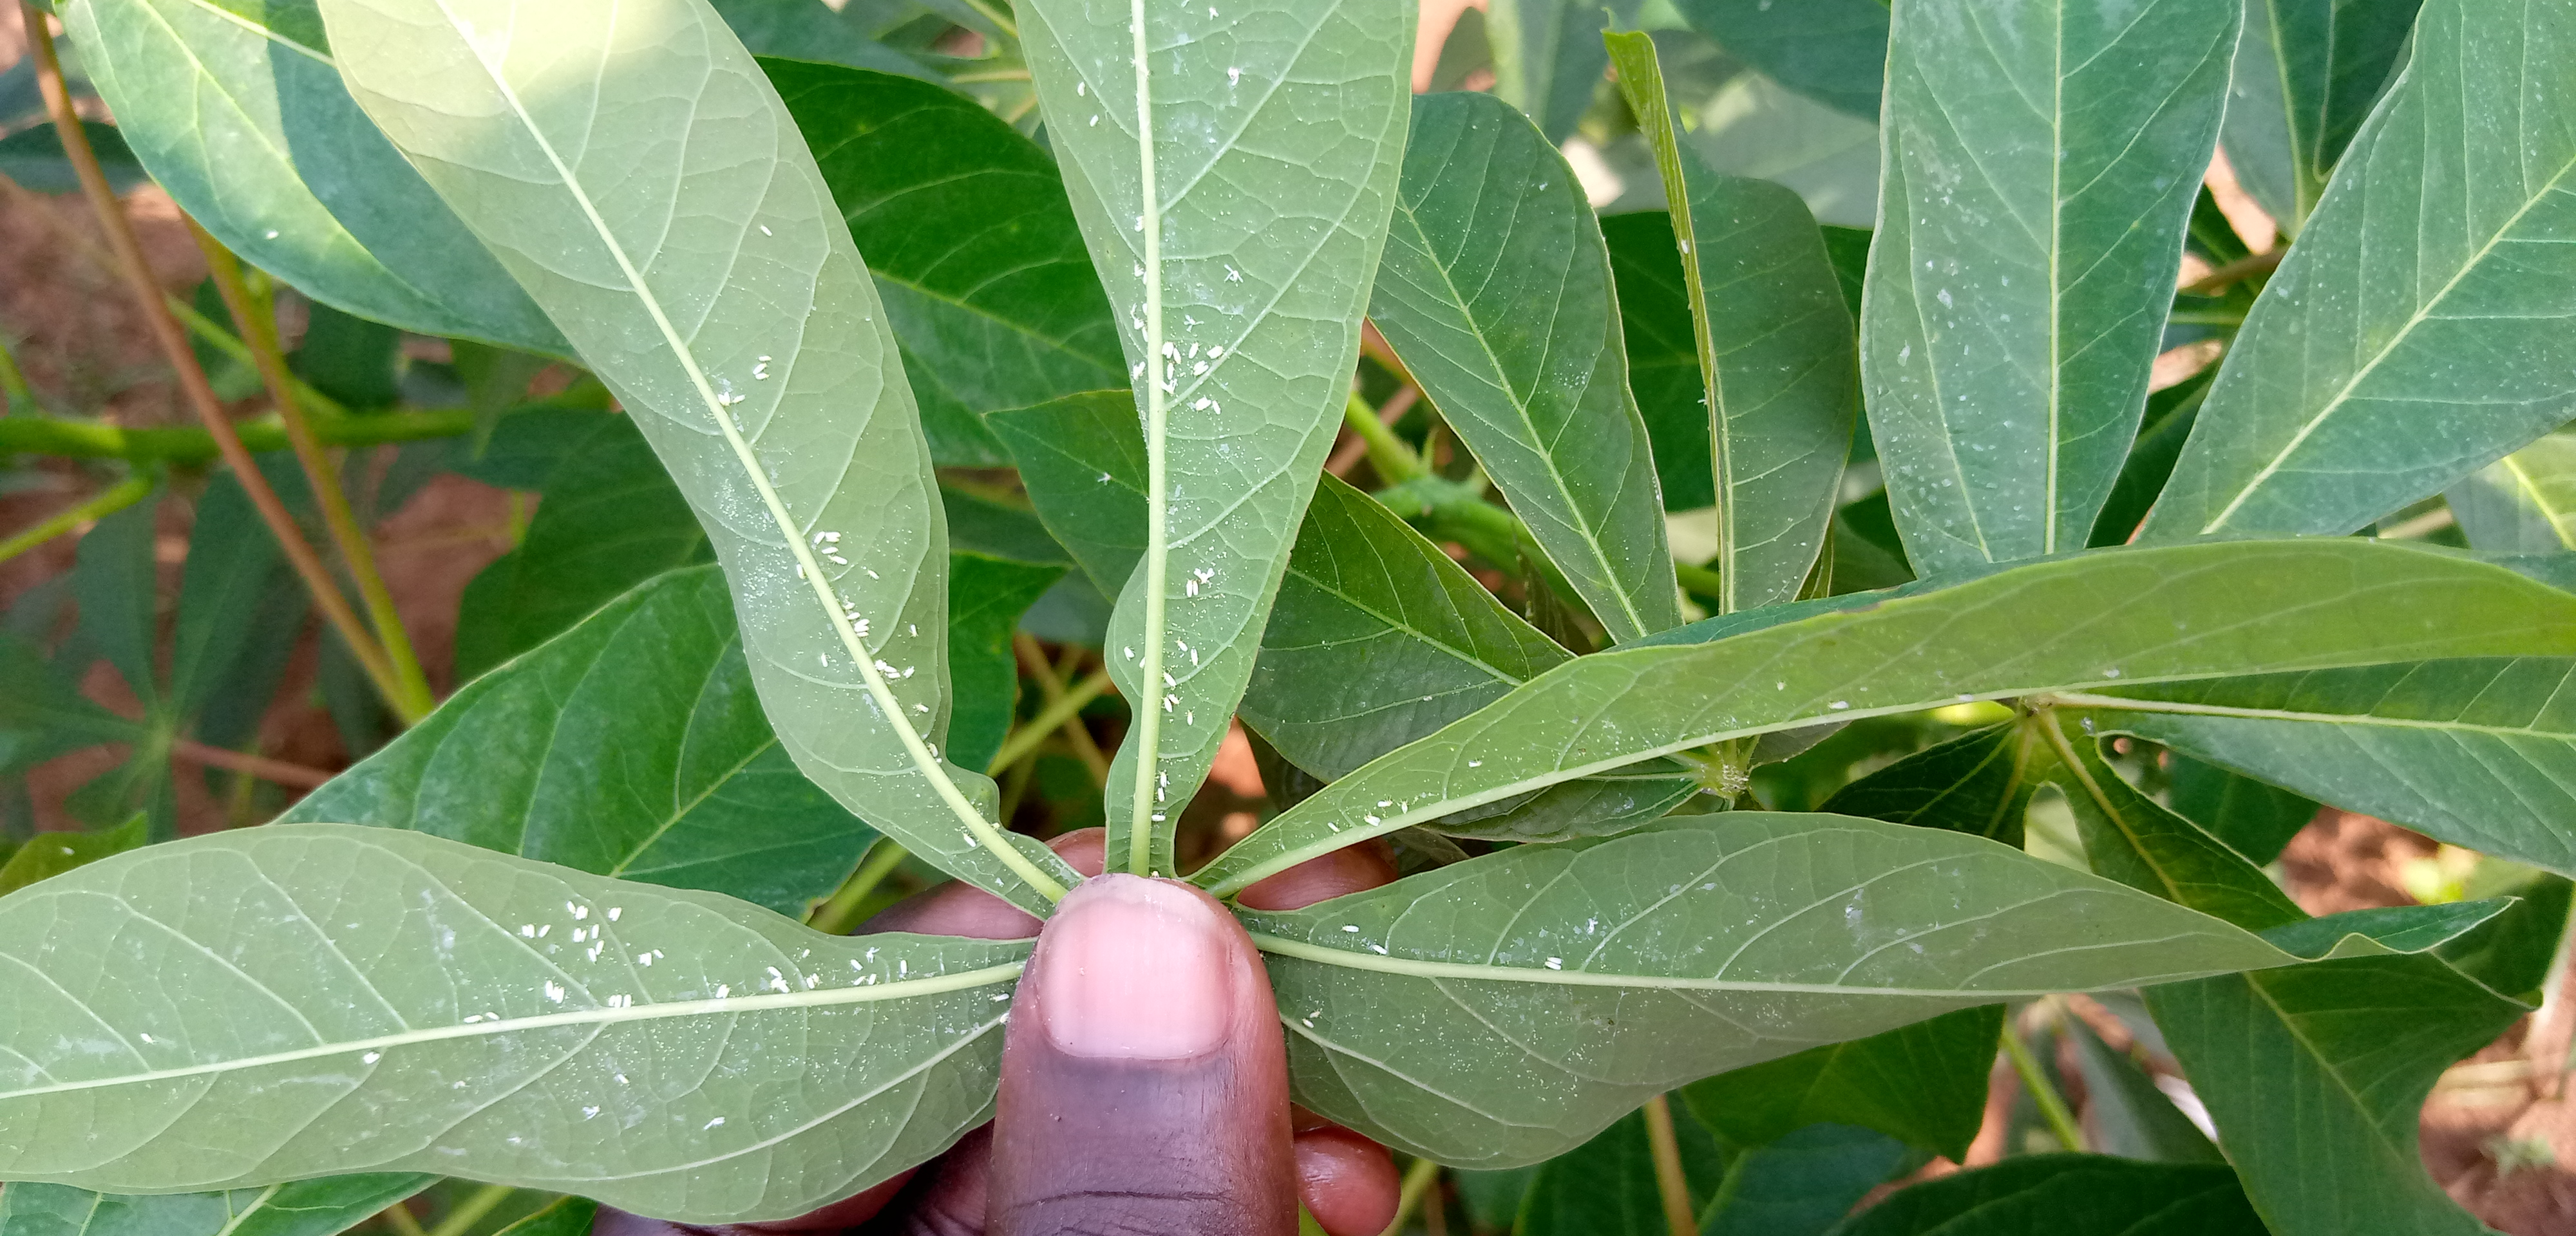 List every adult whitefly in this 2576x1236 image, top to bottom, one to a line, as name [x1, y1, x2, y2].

whitefly [1207, 3, 1220, 23]
whitefly [1226, 65, 1244, 89]
whitefly [1075, 79, 1090, 97]
whitefly [1088, 112, 1101, 128]
whitefly [758, 223, 775, 237]
whitefly [264, 228, 280, 242]
whitefly [1133, 259, 1144, 279]
whitefly [1223, 261, 1245, 288]
whitefly [1141, 301, 1148, 315]
whitefly [1180, 311, 1207, 333]
whitefly [1130, 315, 1144, 330]
whitefly [1141, 328, 1150, 344]
whitefly [1160, 340, 1173, 360]
whitefly [1187, 341, 1202, 359]
whitefly [1204, 342, 1226, 359]
whitefly [756, 354, 773, 362]
whitefly [1191, 359, 1211, 377]
whitefly [1132, 359, 1147, 381]
whitefly [751, 361, 768, 374]
whitefly [1166, 361, 1176, 382]
whitefly [752, 373, 774, 382]
whitefly [1166, 380, 1182, 397]
whitefly [716, 391, 730, 407]
whitefly [730, 393, 746, 405]
whitefly [1193, 394, 1211, 411]
whitefly [1211, 398, 1222, 416]
whitefly [812, 526, 824, 545]
whitefly [824, 530, 842, 543]
whitefly [820, 545, 840, 554]
whitefly [828, 554, 849, 566]
whitefly [795, 561, 806, 580]
whitefly [1193, 567, 1216, 585]
whitefly [867, 568, 881, 581]
whitefly [1184, 577, 1200, 599]
whitefly [840, 600, 856, 610]
whitefly [846, 610, 861, 621]
whitefly [853, 619, 872, 639]
whitefly [909, 622, 920, 640]
whitefly [1175, 637, 1189, 652]
whitefly [1122, 645, 1136, 662]
whitefly [1189, 647, 1200, 666]
whitefly [819, 651, 829, 668]
whitefly [1140, 653, 1146, 671]
whitefly [874, 657, 885, 672]
whitefly [884, 664, 901, 680]
whitefly [902, 664, 918, 679]
whitefly [1162, 670, 1179, 688]
whitefly [1775, 677, 1789, 694]
whitefly [1168, 693, 1184, 704]
whitefly [1162, 695, 1174, 715]
whitefly [1825, 696, 1851, 712]
whitefly [913, 702, 933, 716]
whitefly [1186, 707, 1196, 727]
whitefly [925, 741, 940, 758]
whitefly [1467, 758, 1484, 769]
whitefly [1157, 769, 1169, 787]
whitefly [1155, 785, 1167, 803]
whitefly [1376, 796, 1394, 809]
whitefly [1401, 798, 1410, 814]
whitefly [1363, 811, 1381, 827]
whitefly [1151, 812, 1167, 823]
whitefly [991, 821, 1002, 832]
whitefly [1326, 821, 1340, 834]
whitefly [961, 831, 978, 848]
whitefly [566, 900, 575, 913]
whitefly [574, 904, 590, 920]
whitefly [608, 906, 625, 922]
whitefly [591, 922, 600, 939]
whitefly [520, 922, 536, 938]
whitefly [538, 922, 551, 939]
whitefly [1336, 922, 1360, 934]
whitefly [573, 925, 587, 944]
whitefly [595, 939, 605, 957]
whitefly [1372, 941, 1389, 956]
whitefly [865, 944, 882, 964]
whitefly [588, 946, 596, 964]
whitefly [800, 947, 814, 959]
whitefly [652, 948, 665, 959]
whitefly [639, 951, 654, 967]
whitefly [1544, 954, 1563, 971]
whitefly [849, 957, 865, 971]
whitefly [898, 958, 909, 977]
whitefly [766, 962, 784, 978]
whitefly [866, 971, 880, 985]
whitefly [851, 972, 867, 986]
whitefly [806, 976, 817, 990]
whitefly [770, 977, 791, 993]
whitefly [545, 979, 554, 998]
whitefly [714, 982, 732, 1000]
whitefly [553, 984, 565, 1006]
whitefly [989, 991, 1011, 1003]
whitefly [608, 993, 621, 1008]
whitefly [621, 993, 634, 1007]
whitefly [484, 1009, 503, 1020]
whitefly [462, 1013, 483, 1024]
whitefly [1301, 1017, 1316, 1029]
whitefly [139, 1031, 155, 1044]
whitefly [363, 1051, 381, 1064]
whitefly [615, 1072, 631, 1086]
whitefly [581, 1103, 603, 1121]
whitefly [703, 1114, 727, 1132]